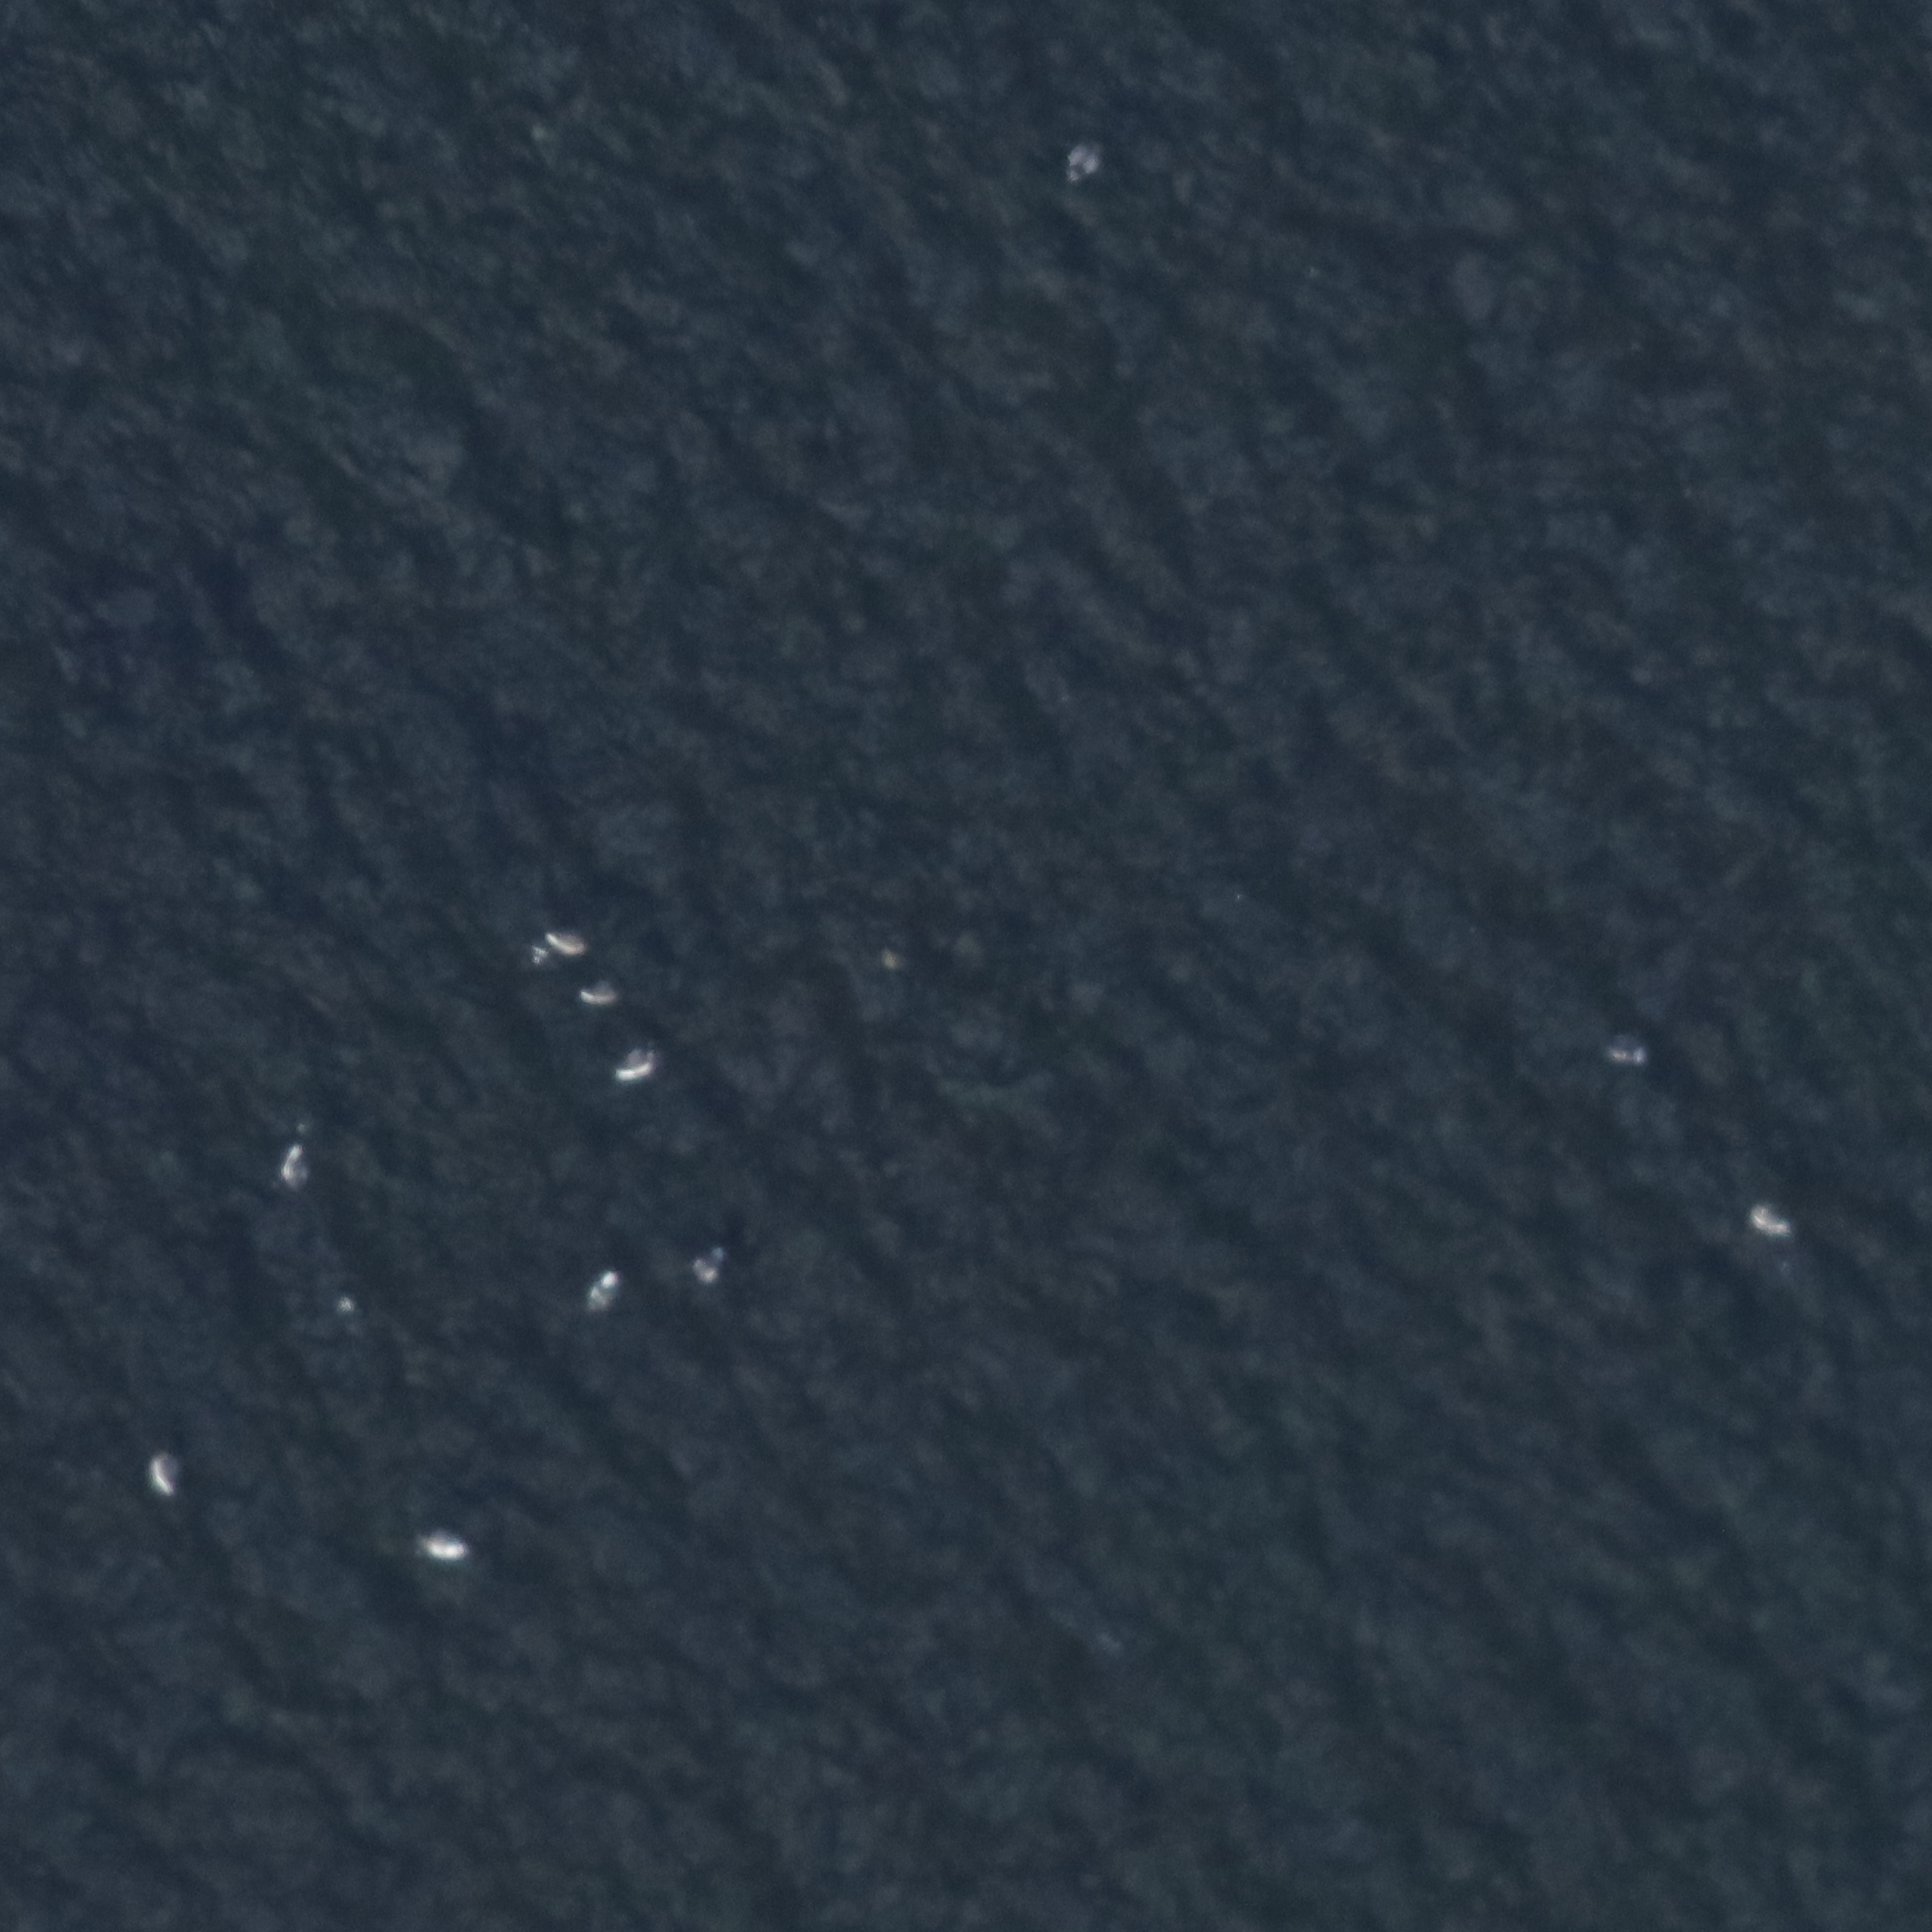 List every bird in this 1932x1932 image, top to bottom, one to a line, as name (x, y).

brant (1084, 160)
brant (565, 941)
brant (605, 990)
brant (1628, 1050)
brant (638, 1060)
brant (296, 1165)
brant (1770, 1222)
brant (708, 1263)
brant (604, 1295)
brant (165, 1469)
brant (447, 1542)